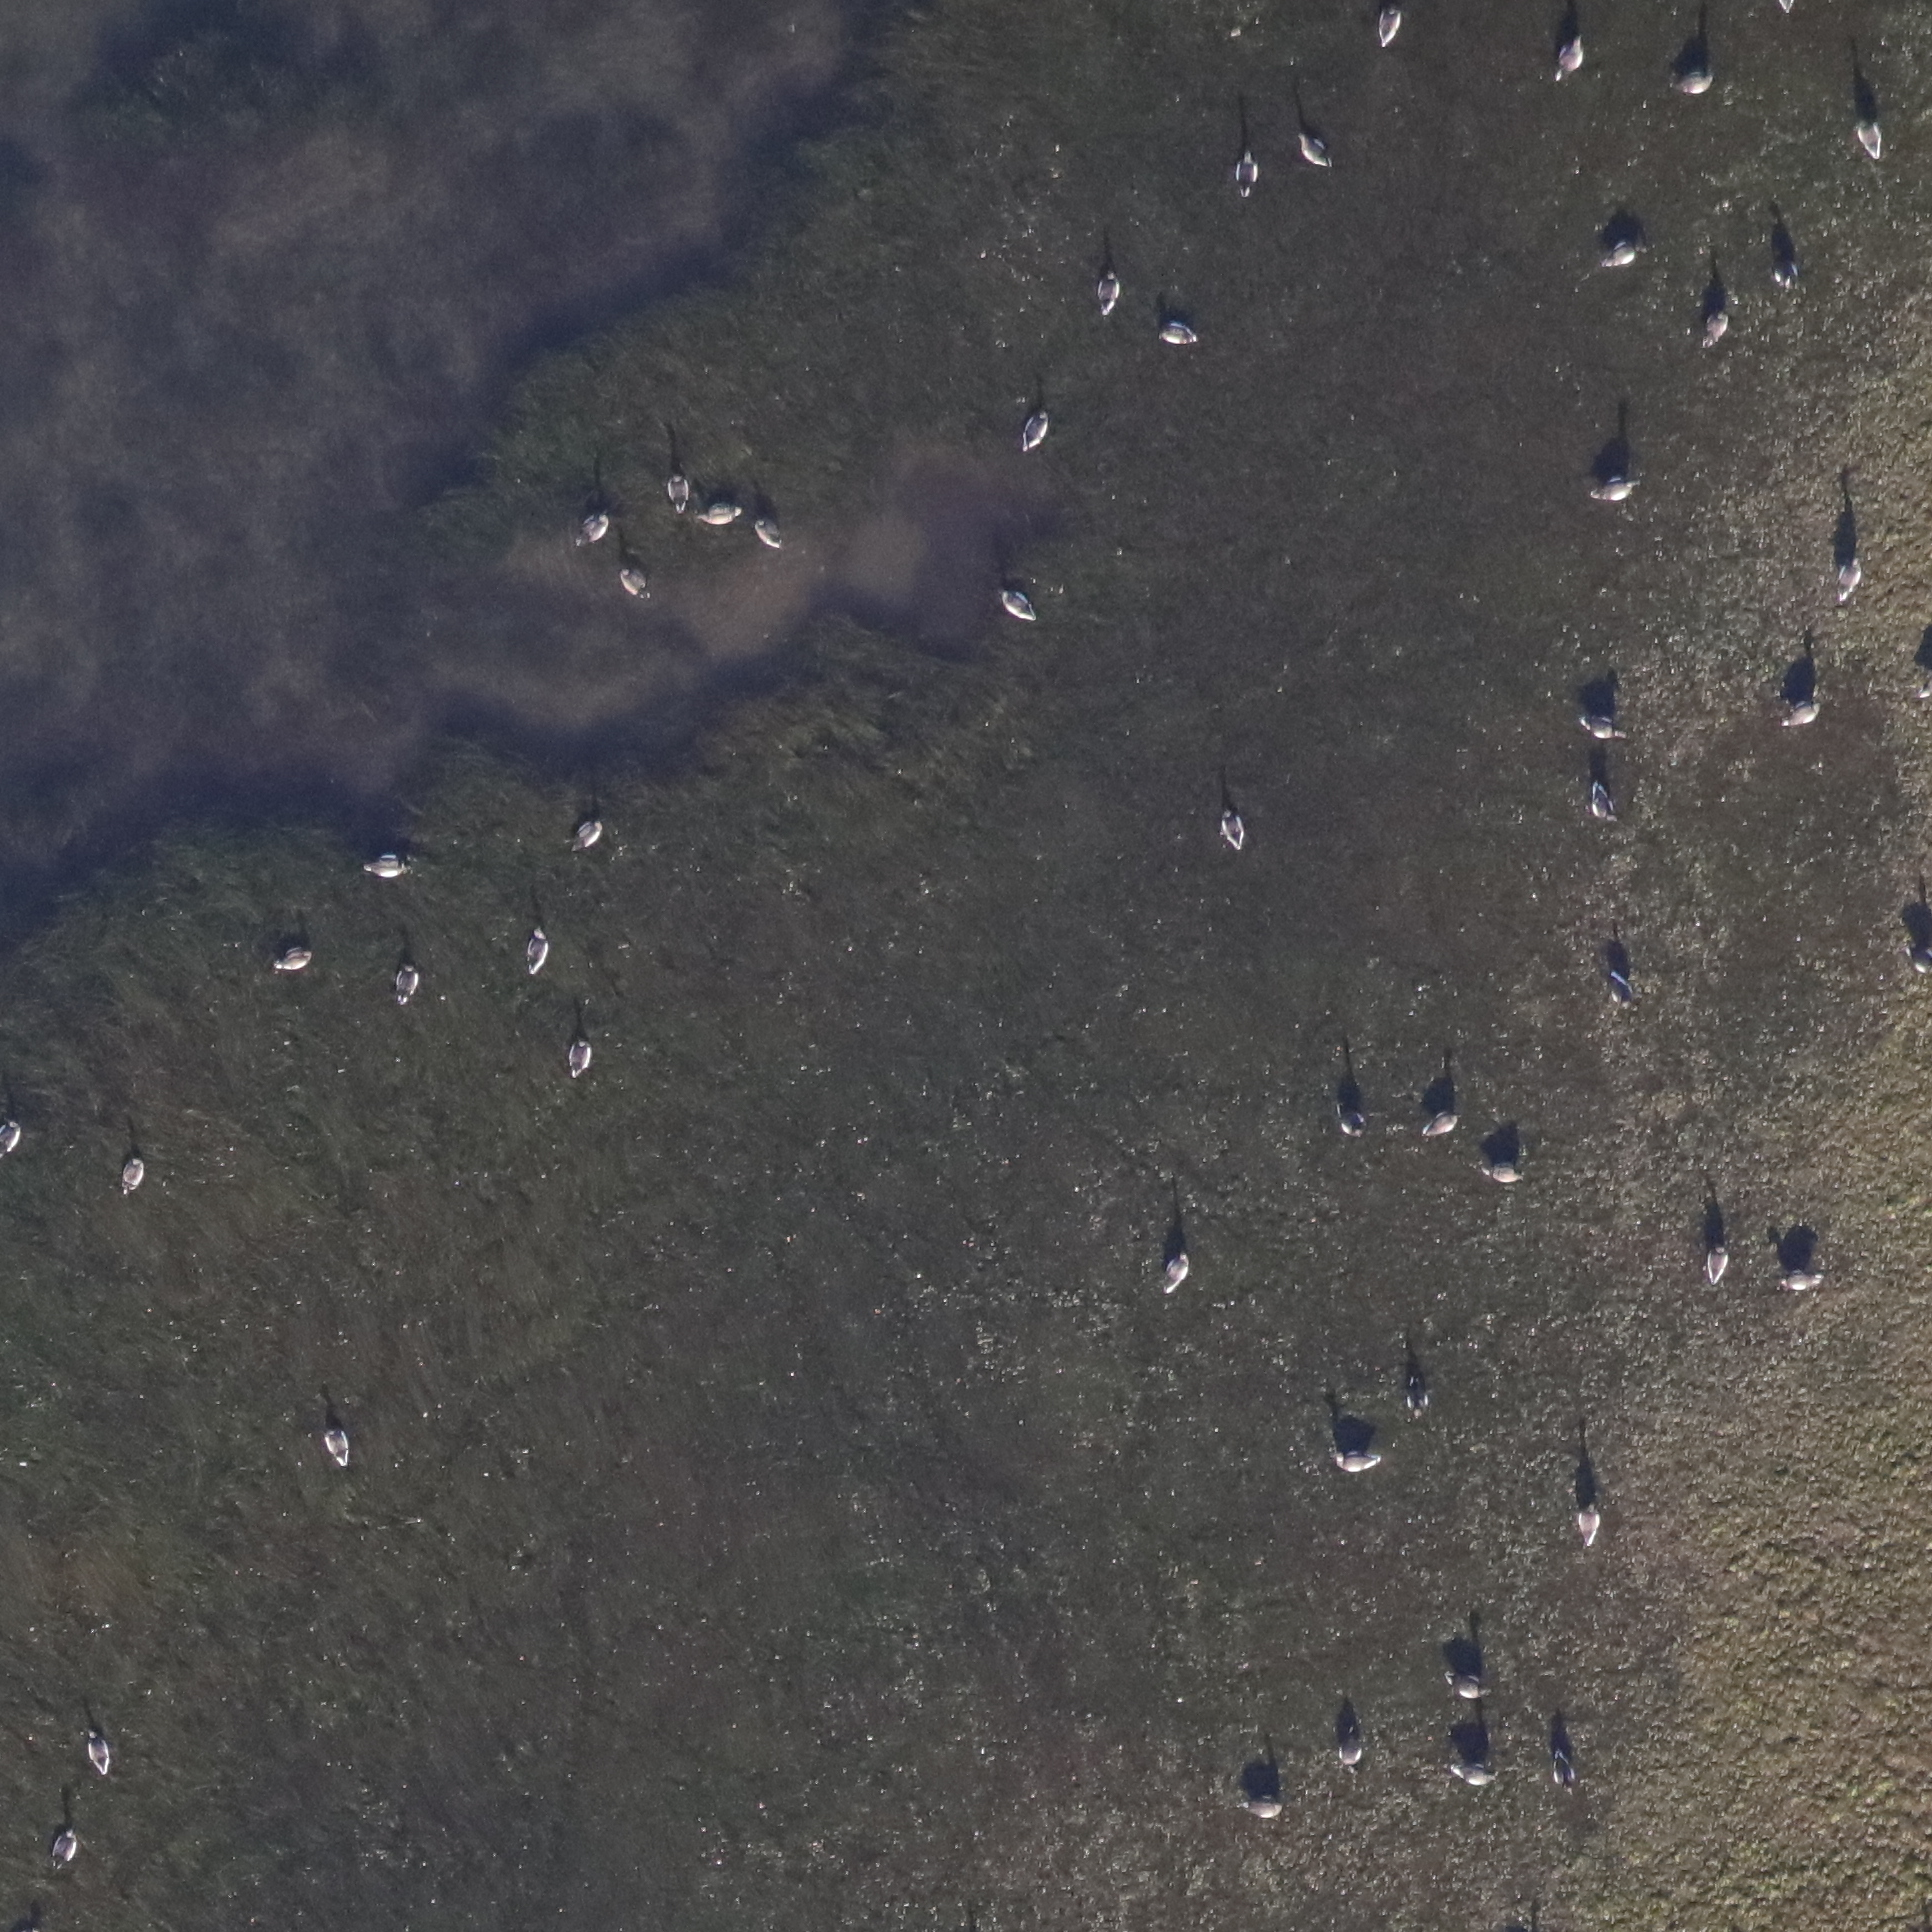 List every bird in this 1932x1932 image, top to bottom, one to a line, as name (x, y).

brant (1389, 28)
brant (1567, 55)
brant (1694, 80)
brant (1870, 137)
brant (1311, 149)
brant (1246, 171)
brant (1621, 252)
brant (1779, 272)
brant (1109, 291)
brant (1721, 327)
brant (1177, 332)
brant (1035, 428)
brant (1614, 490)
brant (679, 491)
brant (719, 510)
brant (595, 528)
brant (769, 533)
brant (1848, 578)
brant (634, 581)
brant (1016, 602)
brant (1801, 712)
brant (1599, 726)
brant (1606, 809)
brant (1232, 829)
brant (586, 833)
brant (386, 865)
brant (536, 950)
brant (294, 959)
brant (1929, 964)
brant (406, 984)
brant (1618, 992)
brant (579, 1058)
brant (1350, 1122)
brant (1442, 1124)
brant (6, 1138)
brant (1504, 1171)
brant (131, 1174)
brant (1718, 1263)
brant (1174, 1273)
brant (1798, 1280)
brant (1417, 1397)
brant (336, 1443)
brant (1358, 1460)
brant (1587, 1524)
brant (1466, 1685)
brant (99, 1751)
brant (1349, 1754)
brant (1563, 1774)
brant (1476, 1775)
brant (1266, 1808)
brant (63, 1846)